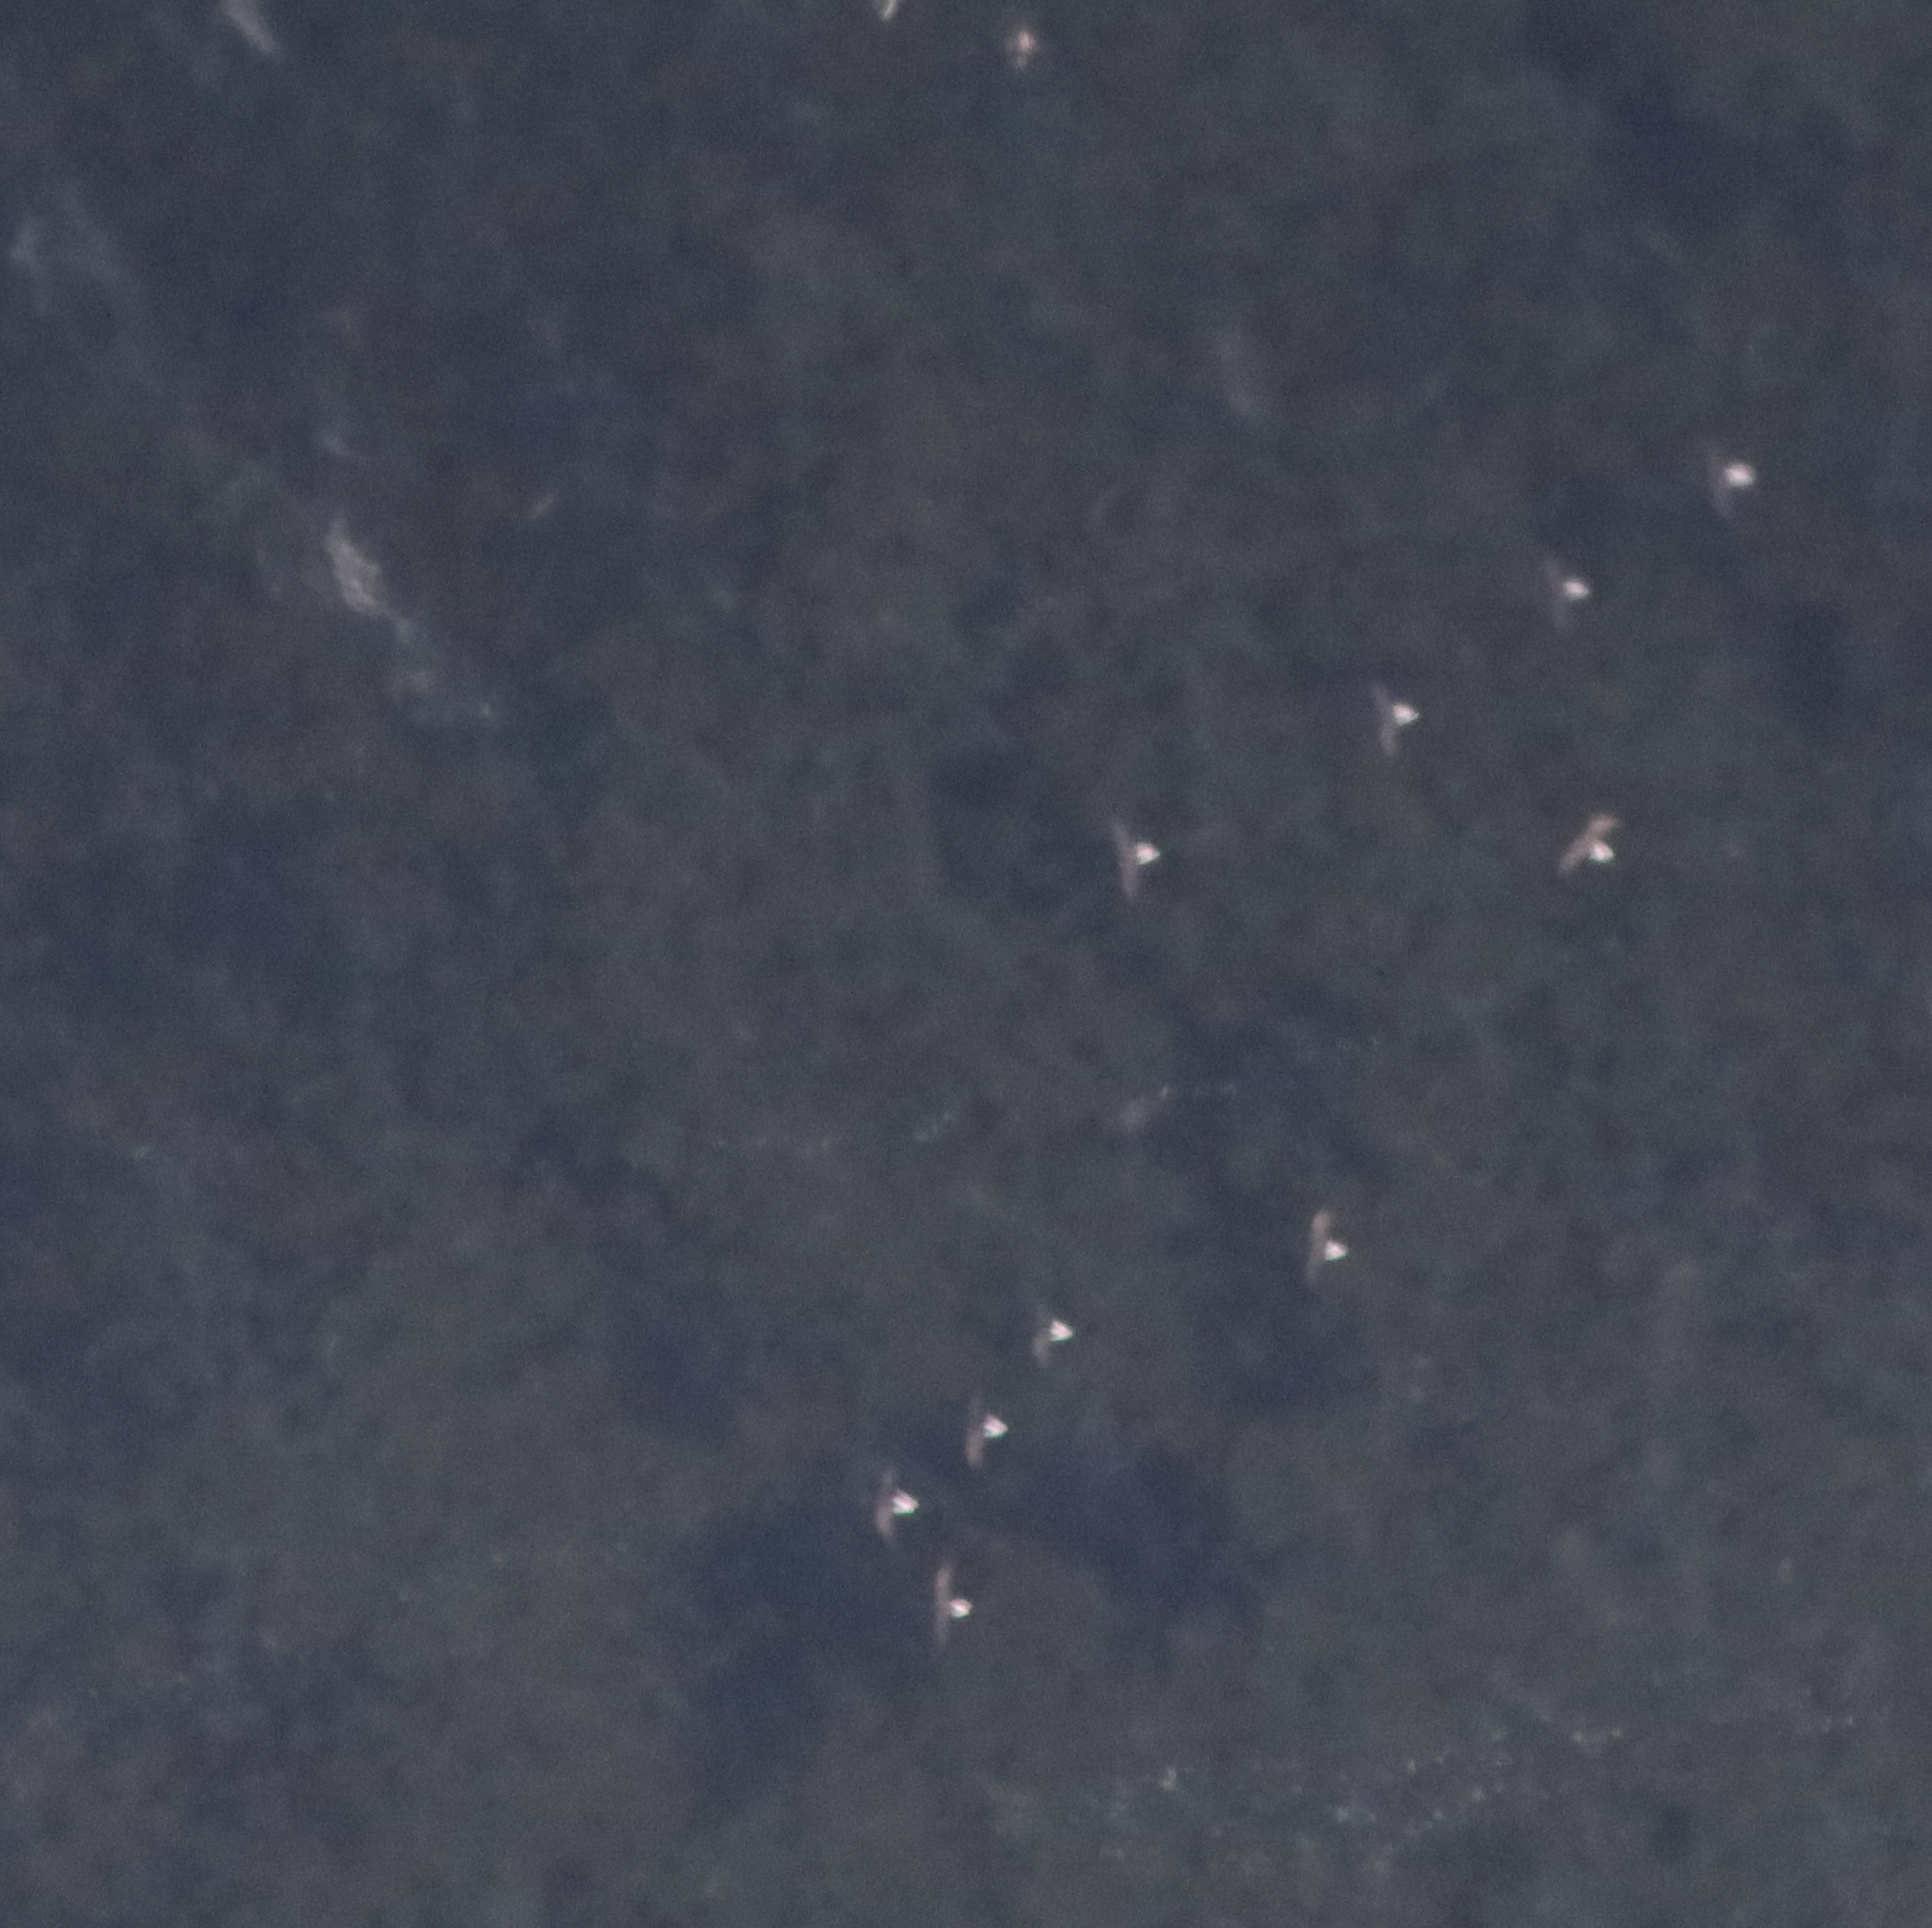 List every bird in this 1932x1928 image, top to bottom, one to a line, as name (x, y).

brant (1019, 46)
brant (1722, 483)
brant (1557, 590)
brant (1392, 721)
brant (1591, 847)
brant (1130, 859)
brant (1321, 1246)
brant (1046, 1330)
brant (983, 1427)
brant (888, 1500)
brant (946, 1610)